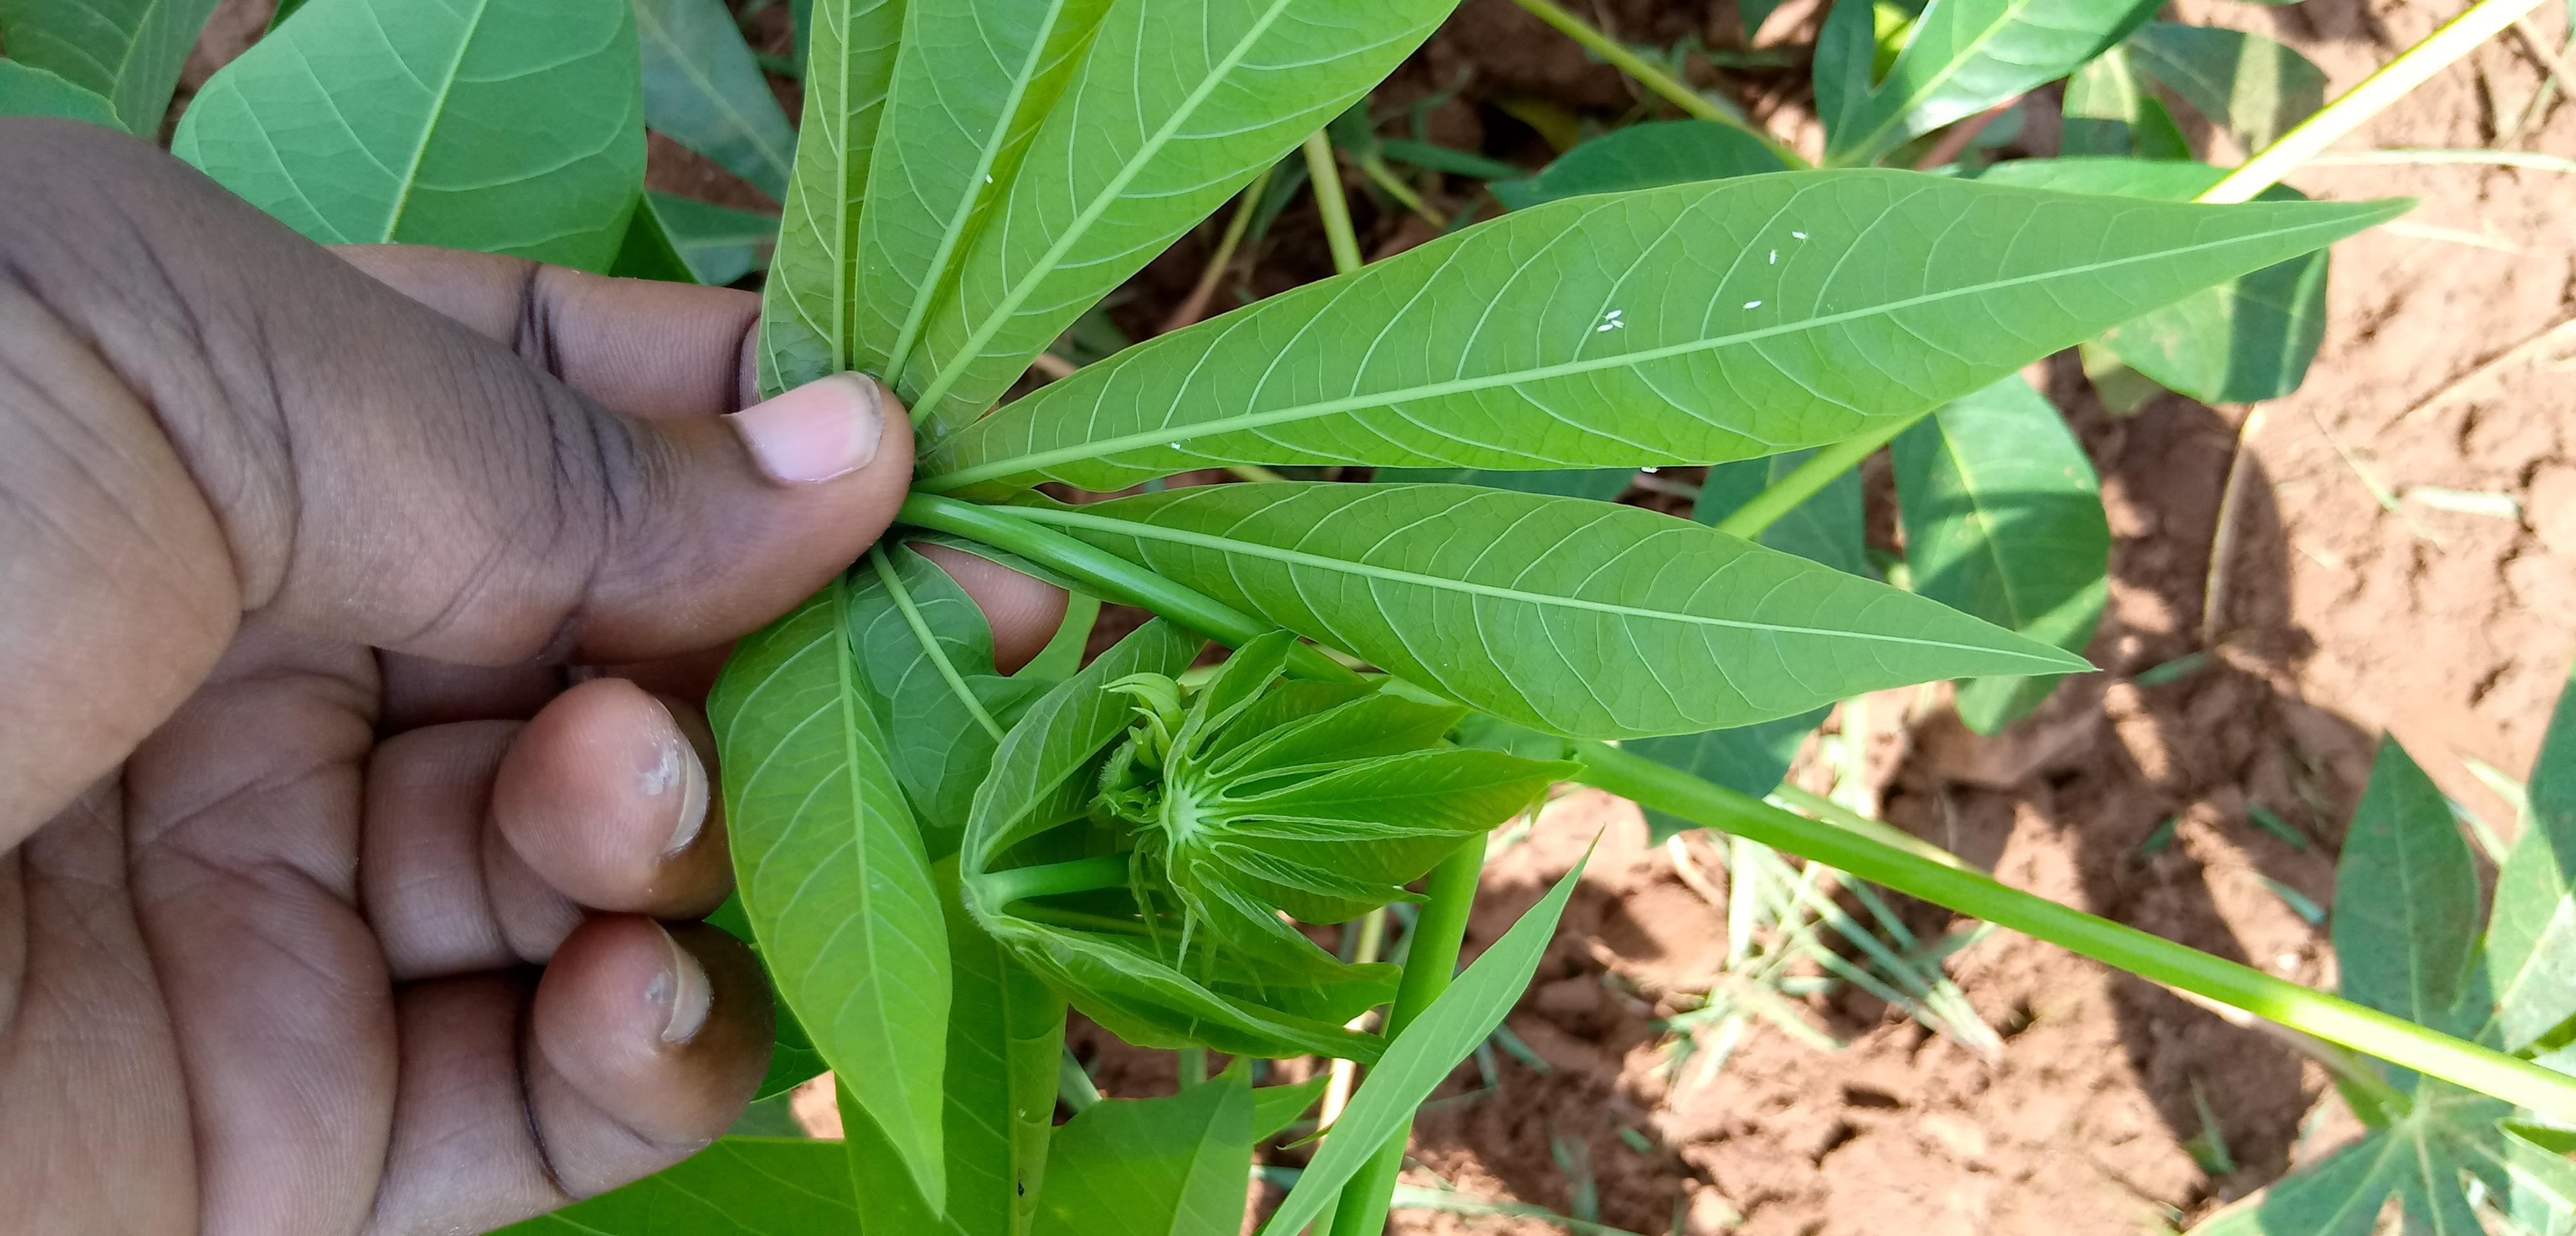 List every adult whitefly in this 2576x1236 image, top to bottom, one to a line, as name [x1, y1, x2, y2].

whitefly [962, 138, 998, 205]
whitefly [1776, 225, 1822, 247]
whitefly [1756, 246, 1780, 273]
whitefly [1591, 294, 1638, 341]
whitefly [1734, 297, 1766, 317]
whitefly [1597, 308, 1631, 342]
whitefly [1165, 433, 1193, 455]
whitefly [1630, 455, 1660, 479]